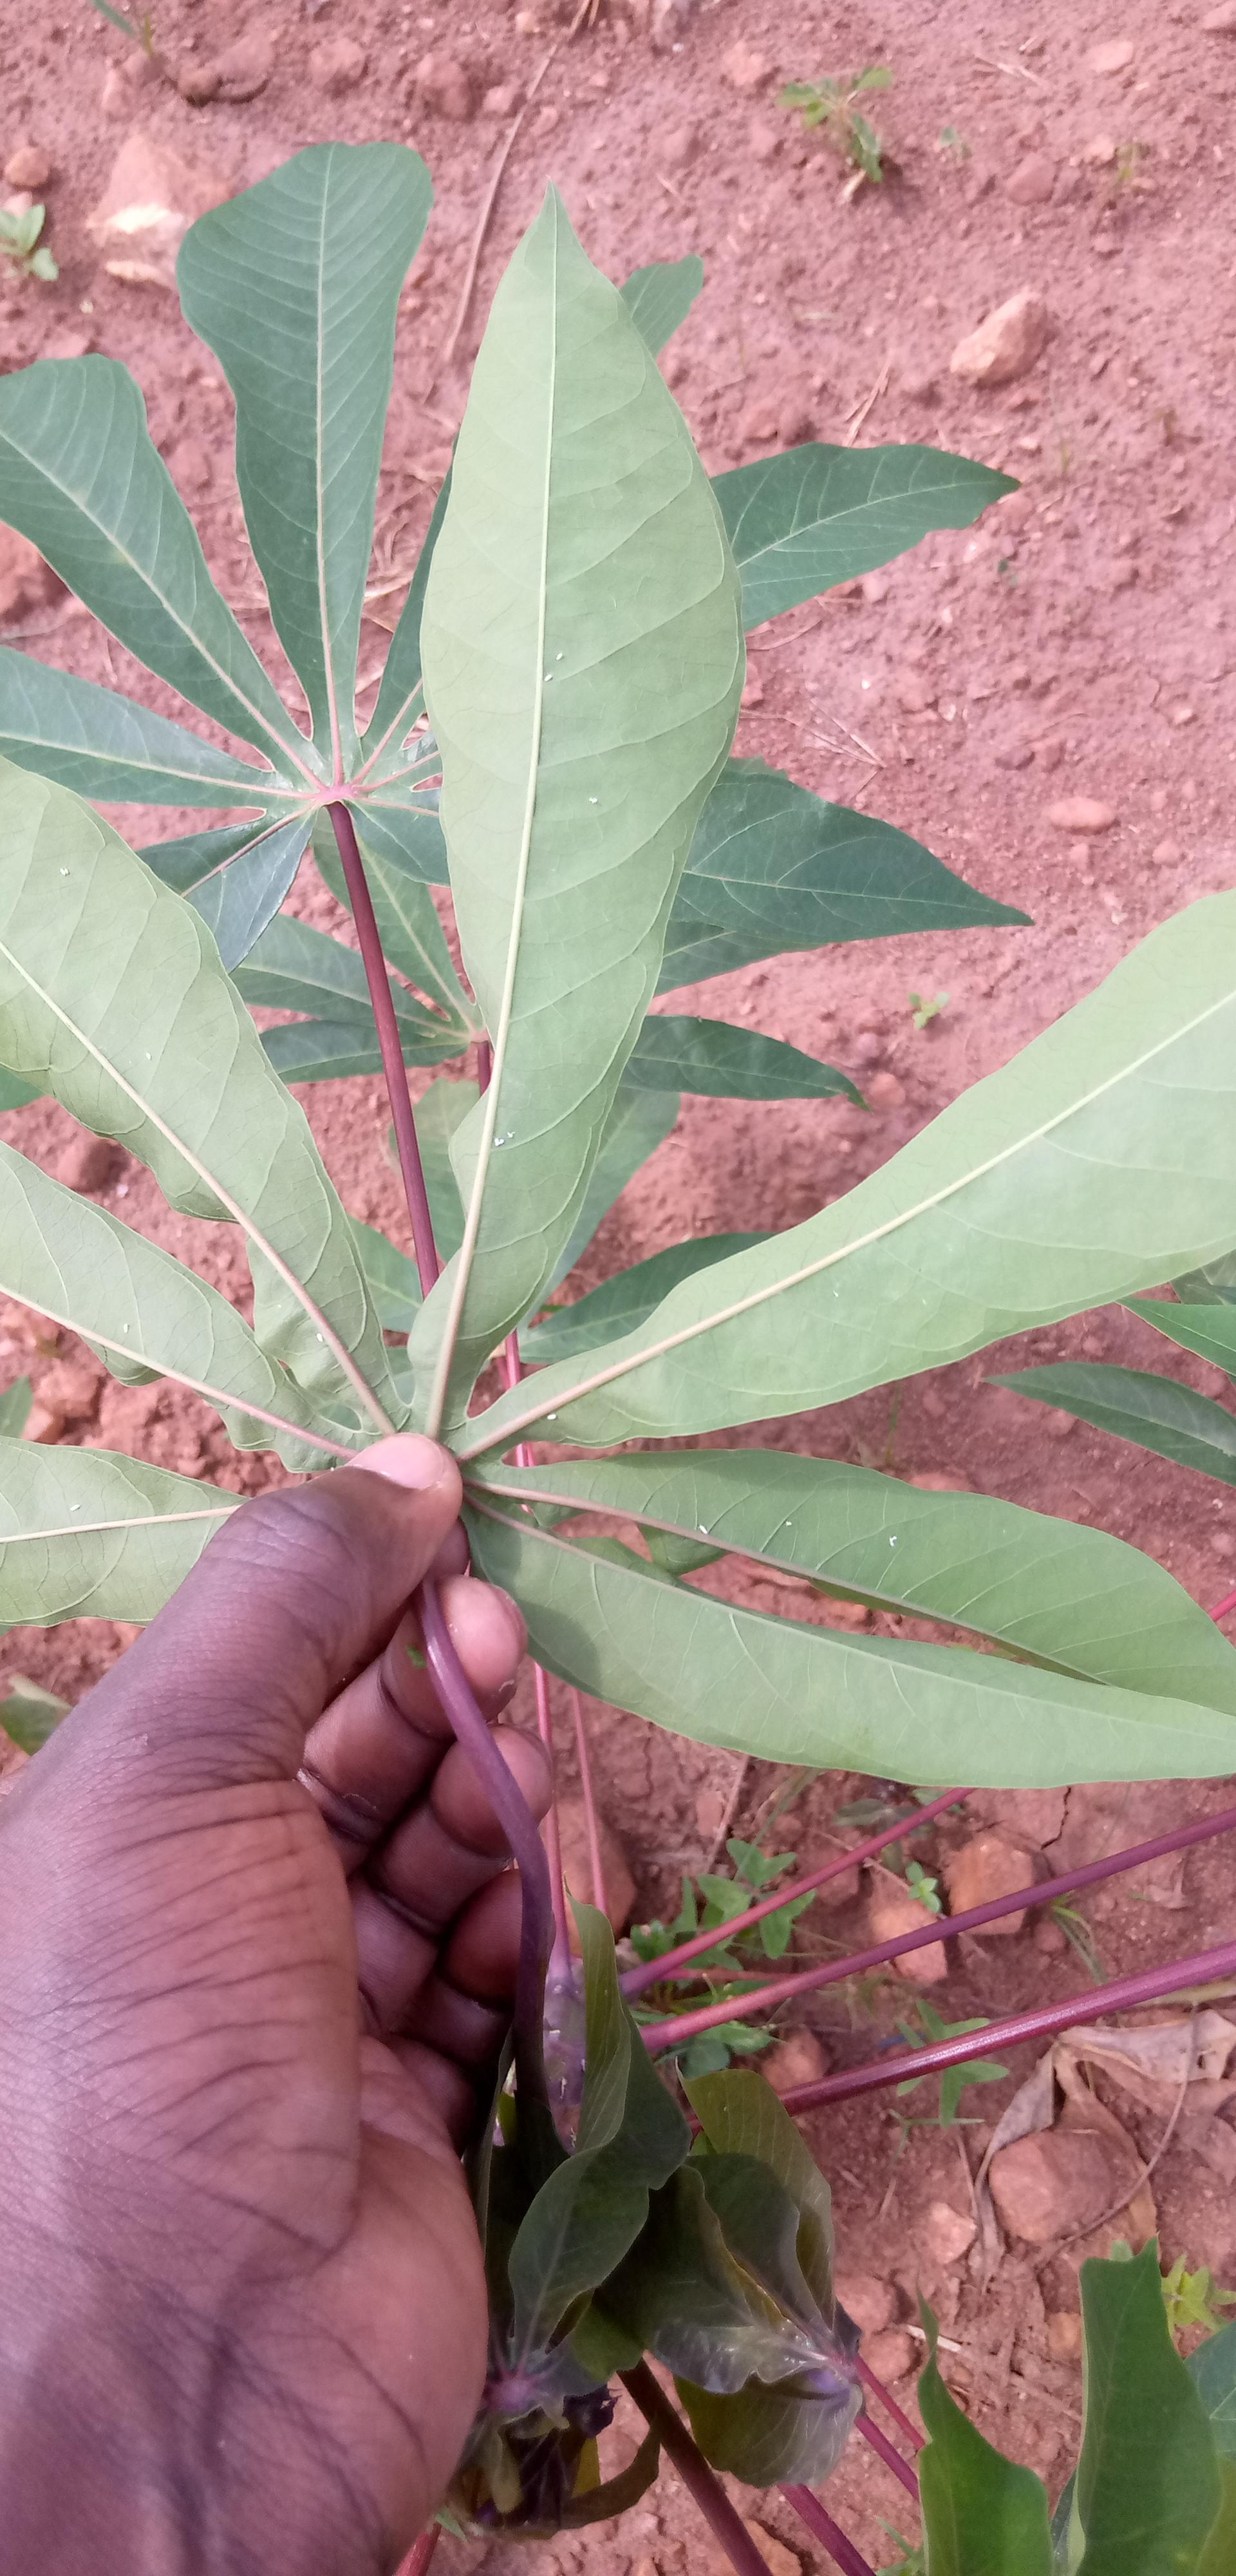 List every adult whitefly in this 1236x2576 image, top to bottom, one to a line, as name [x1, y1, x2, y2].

whitefly [554, 651, 568, 666]
whitefly [543, 673, 553, 683]
whitefly [586, 795, 599, 806]
whitefly [57, 866, 71, 877]
whitefly [57, 866, 67, 875]
whitefly [145, 1050, 153, 1061]
whitefly [504, 1130, 518, 1139]
whitefly [492, 1135, 505, 1148]
whitefly [121, 1321, 131, 1335]
whitefly [315, 1332, 324, 1345]
whitefly [545, 1412, 557, 1421]
whitefly [68, 1502, 82, 1513]
whitefly [697, 1523, 709, 1536]
whitefly [888, 1533, 899, 1549]